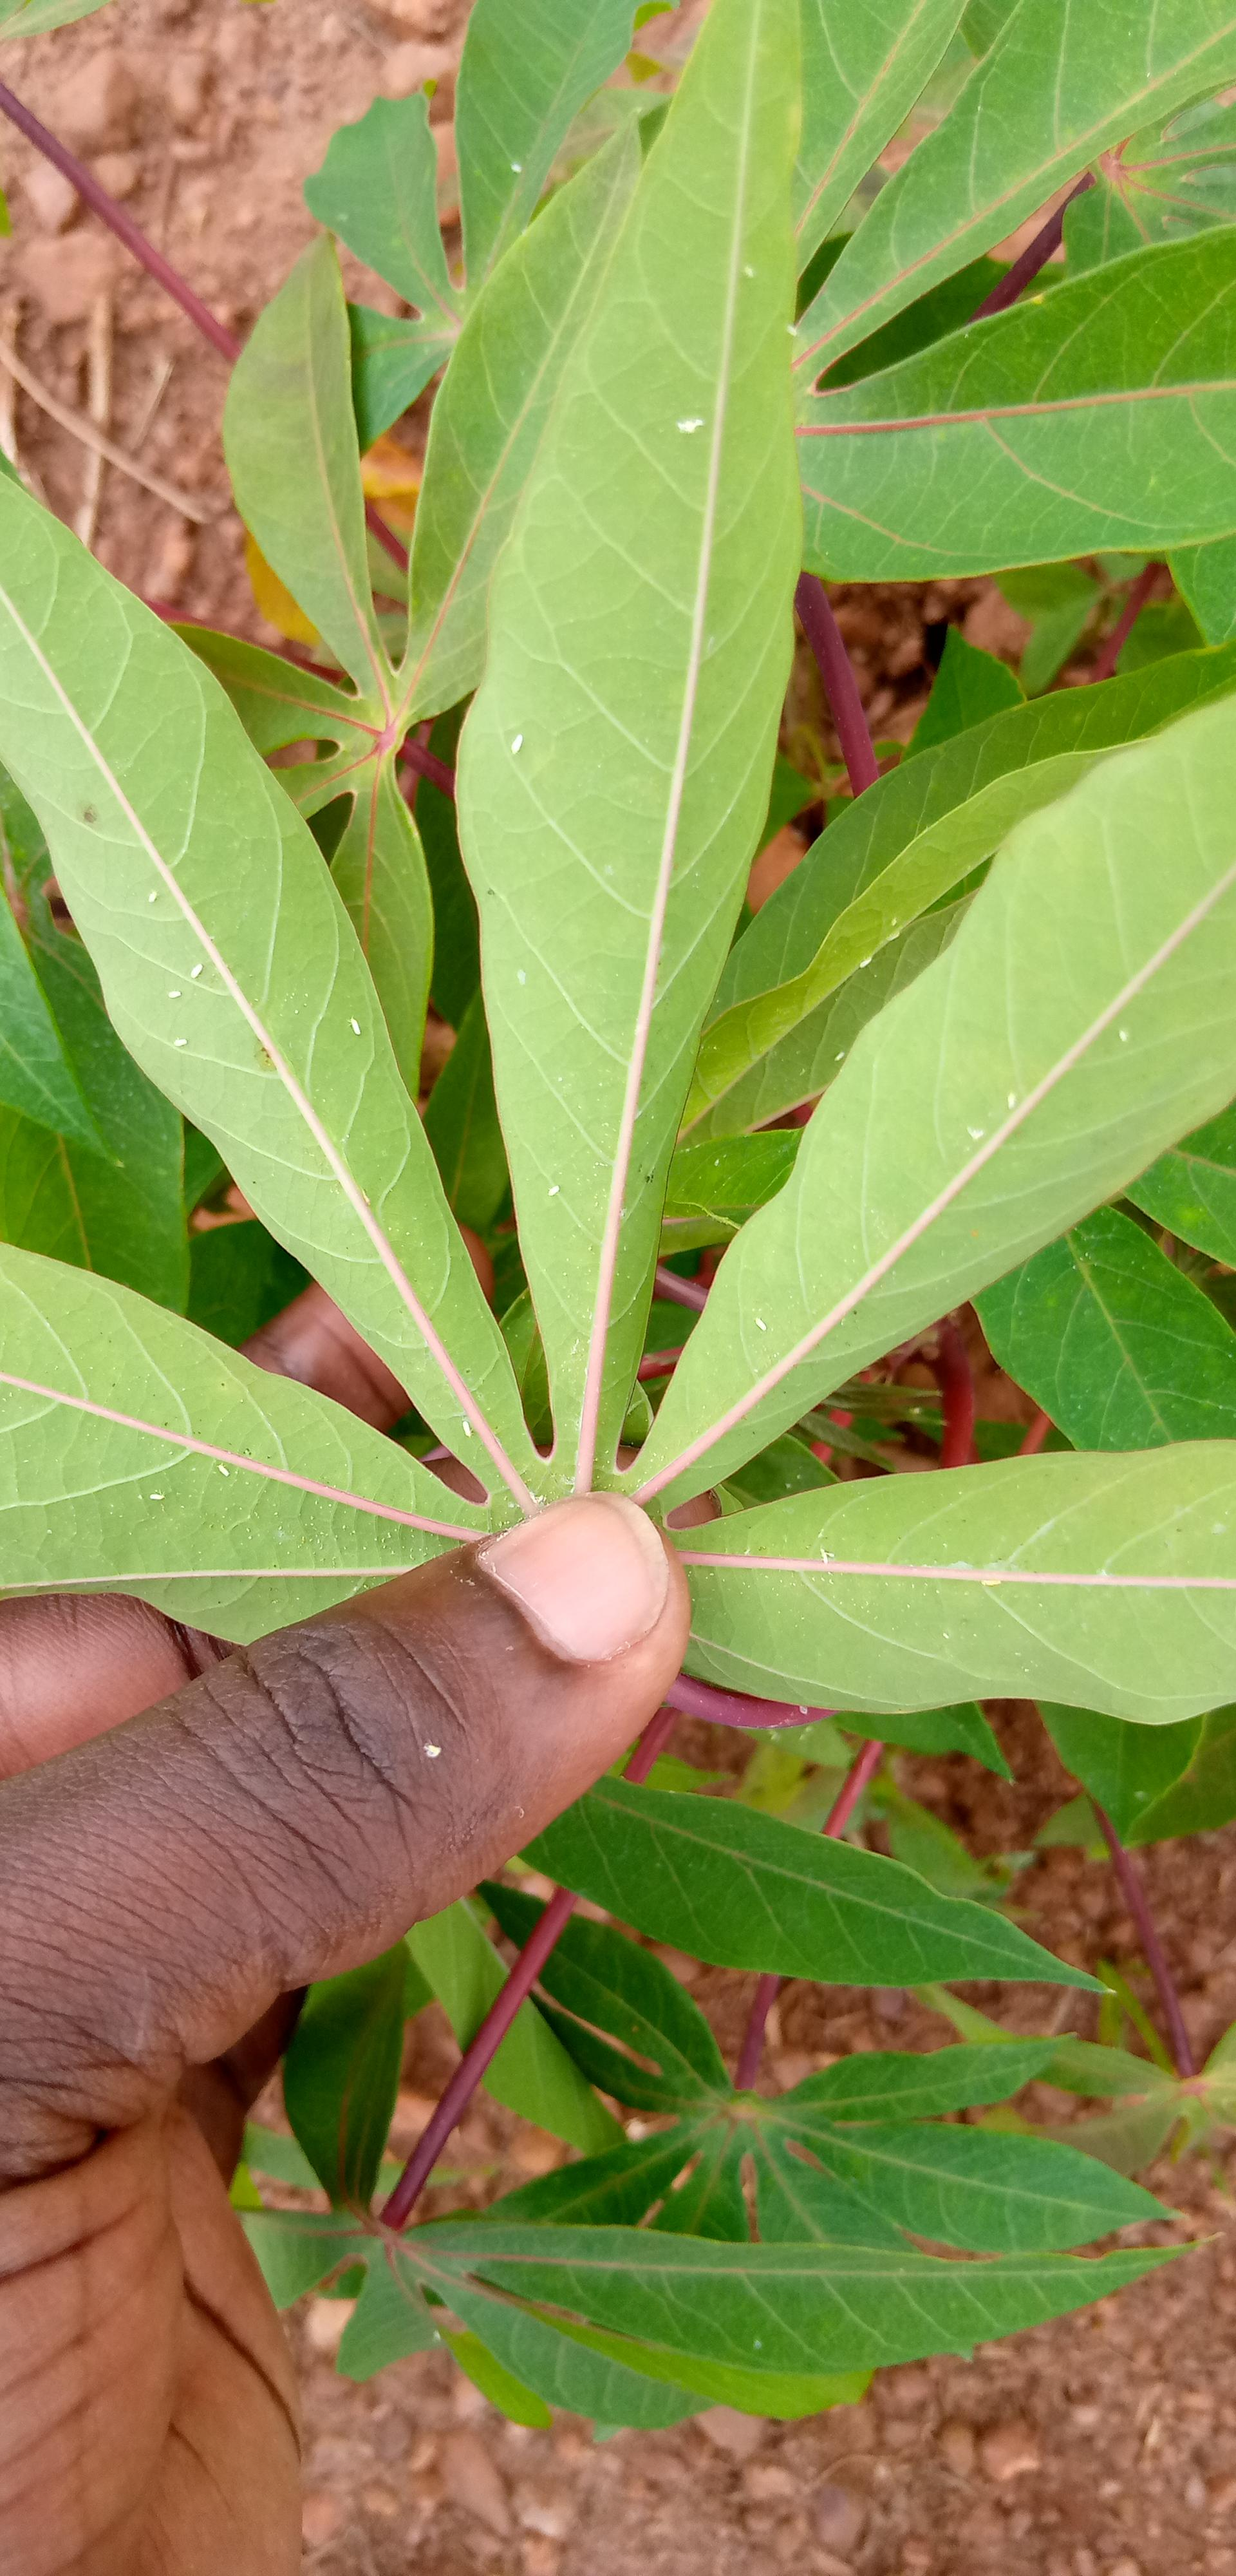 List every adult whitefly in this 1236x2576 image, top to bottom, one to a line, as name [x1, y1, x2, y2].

whitefly [673, 413, 708, 439]
whitefly [507, 729, 527, 757]
whitefly [146, 890, 160, 904]
whitefly [858, 957, 873, 969]
whitefly [189, 962, 205, 980]
whitefly [166, 989, 183, 999]
whitefly [348, 1017, 362, 1037]
whitefly [1117, 1028, 1130, 1047]
whitefly [172, 1037, 189, 1048]
whitefly [834, 1050, 846, 1063]
whitefly [1006, 1092, 1018, 1110]
whitefly [964, 1126, 985, 1142]
whitefly [547, 1183, 562, 1198]
whitefly [754, 1314, 769, 1334]
whitefly [461, 1420, 472, 1439]
whitefly [216, 1463, 231, 1479]
whitefly [148, 1492, 166, 1501]